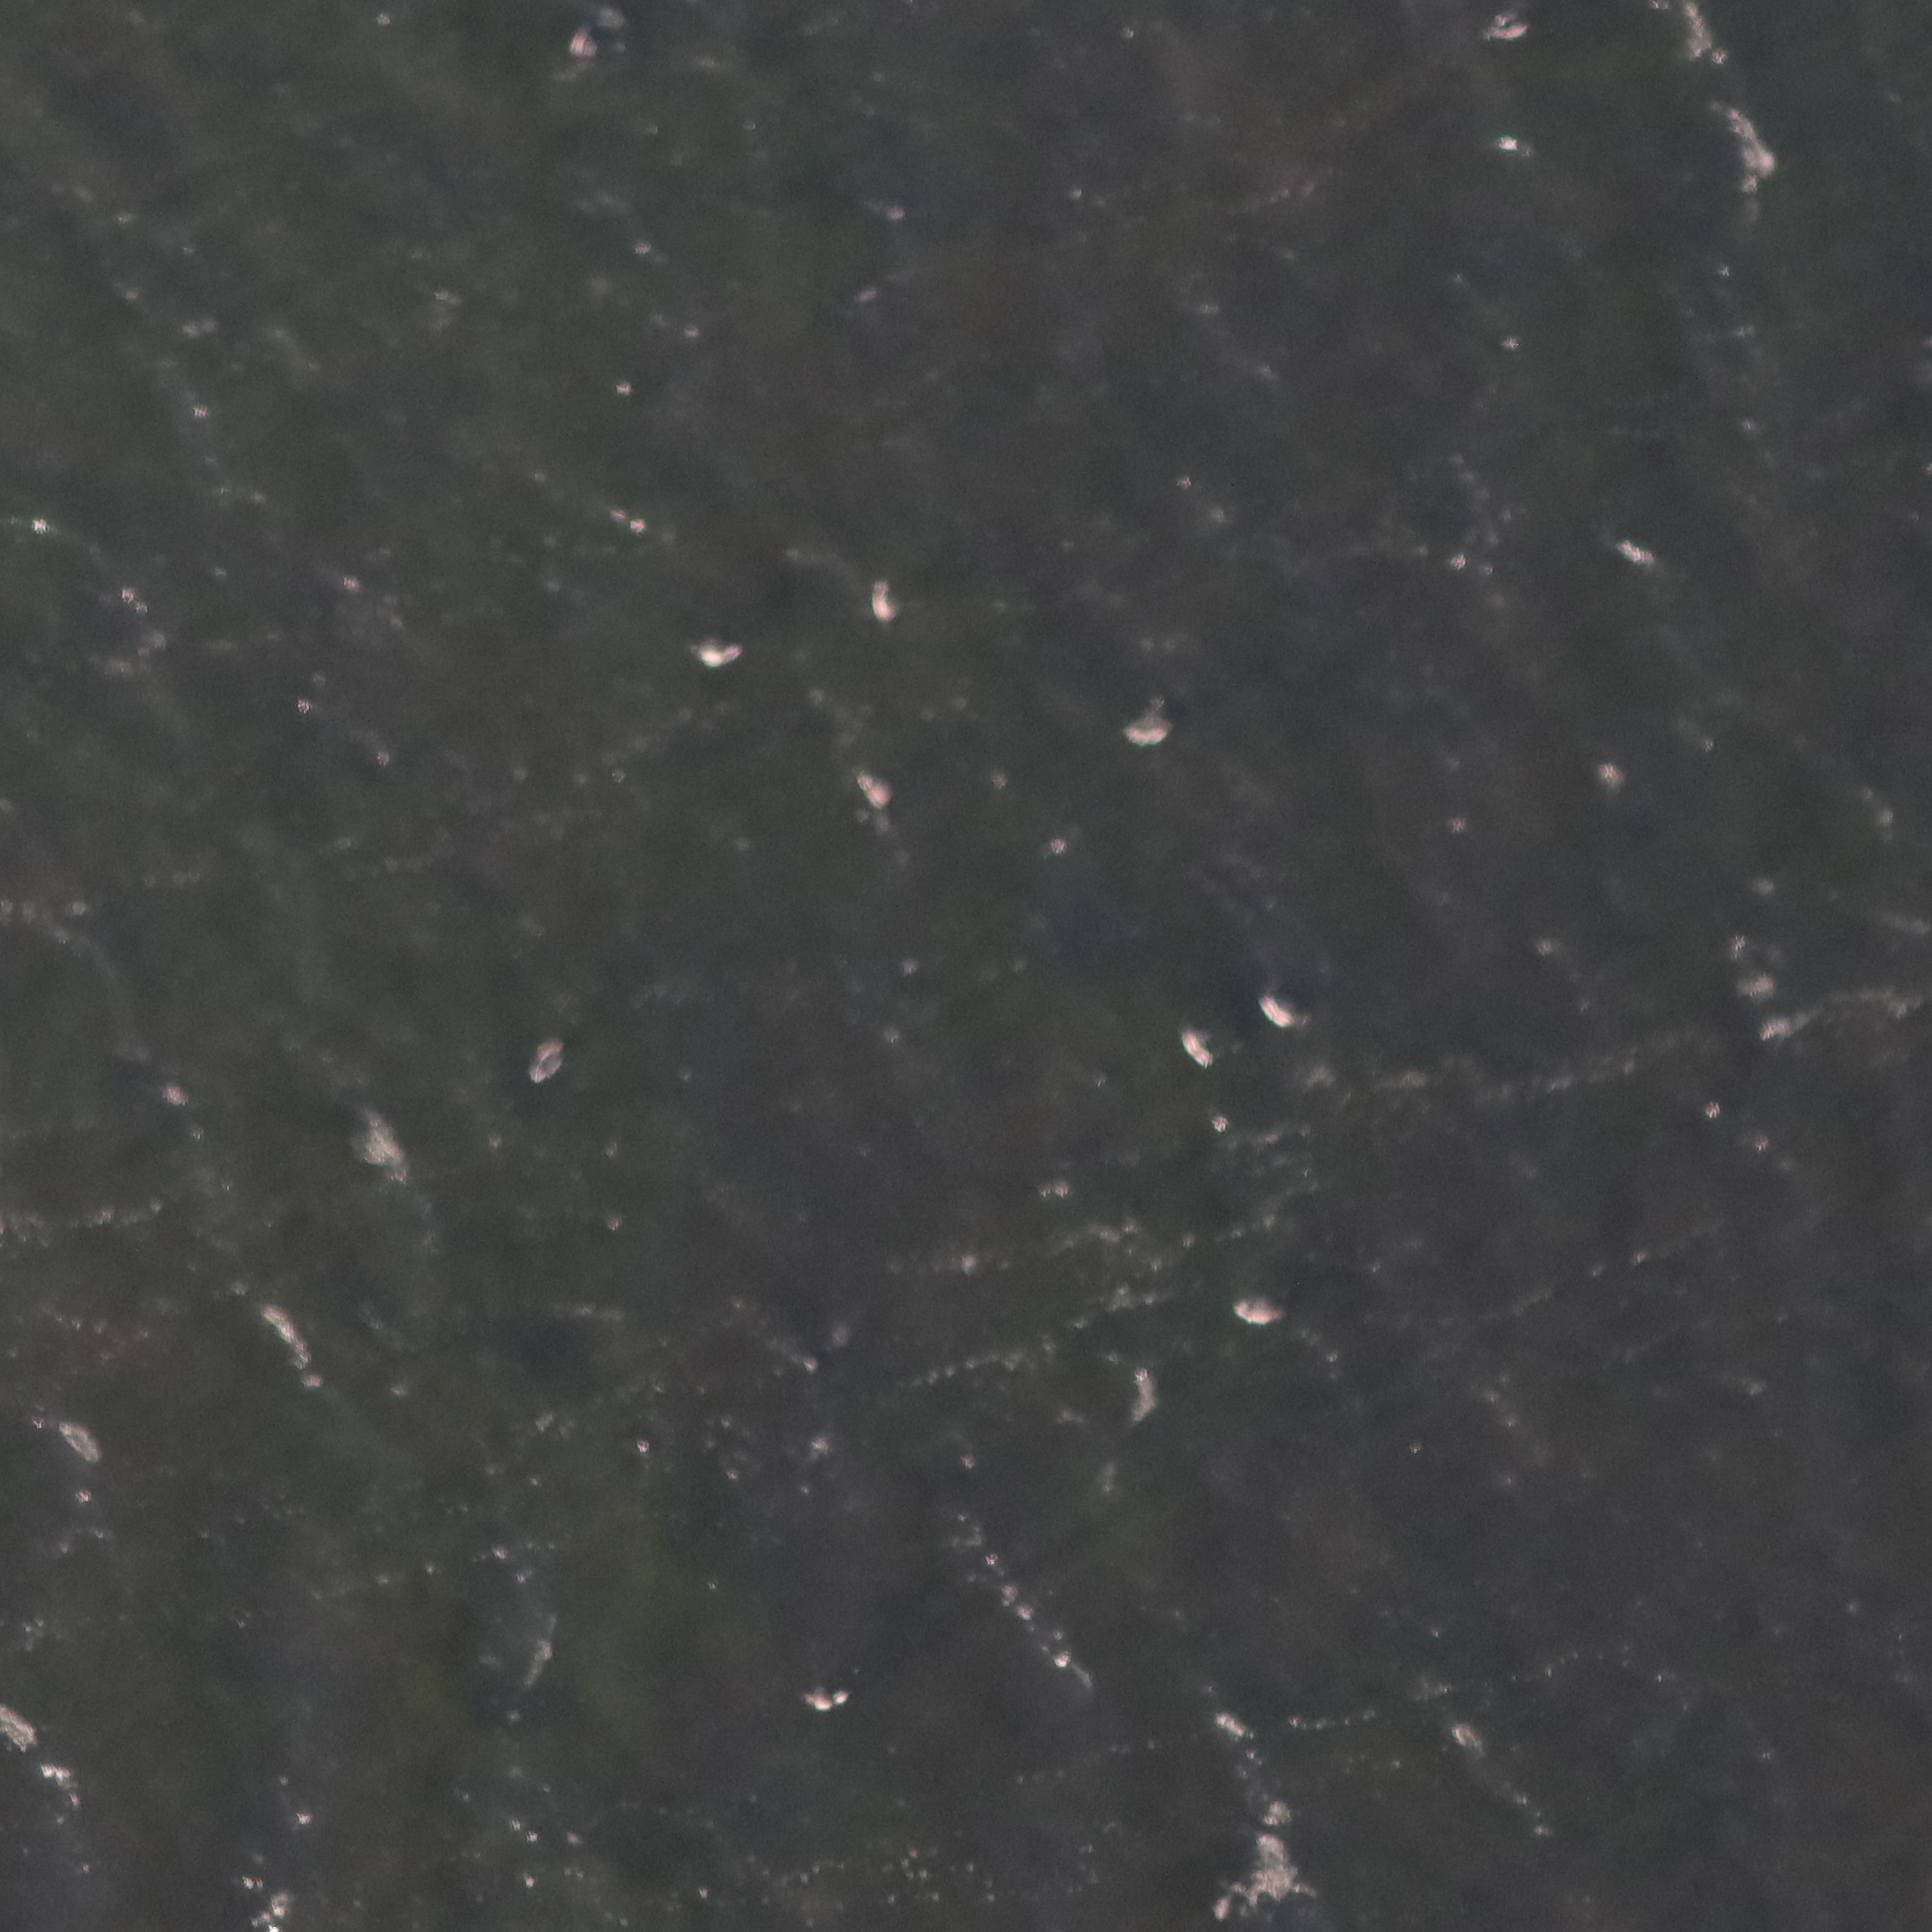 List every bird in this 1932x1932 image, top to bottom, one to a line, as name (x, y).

brant (1514, 24)
brant (579, 49)
brant (888, 602)
brant (712, 651)
brant (1153, 730)
brant (877, 796)
brant (1284, 1008)
brant (1199, 1042)
brant (549, 1063)
brant (1262, 1310)
brant (825, 1697)